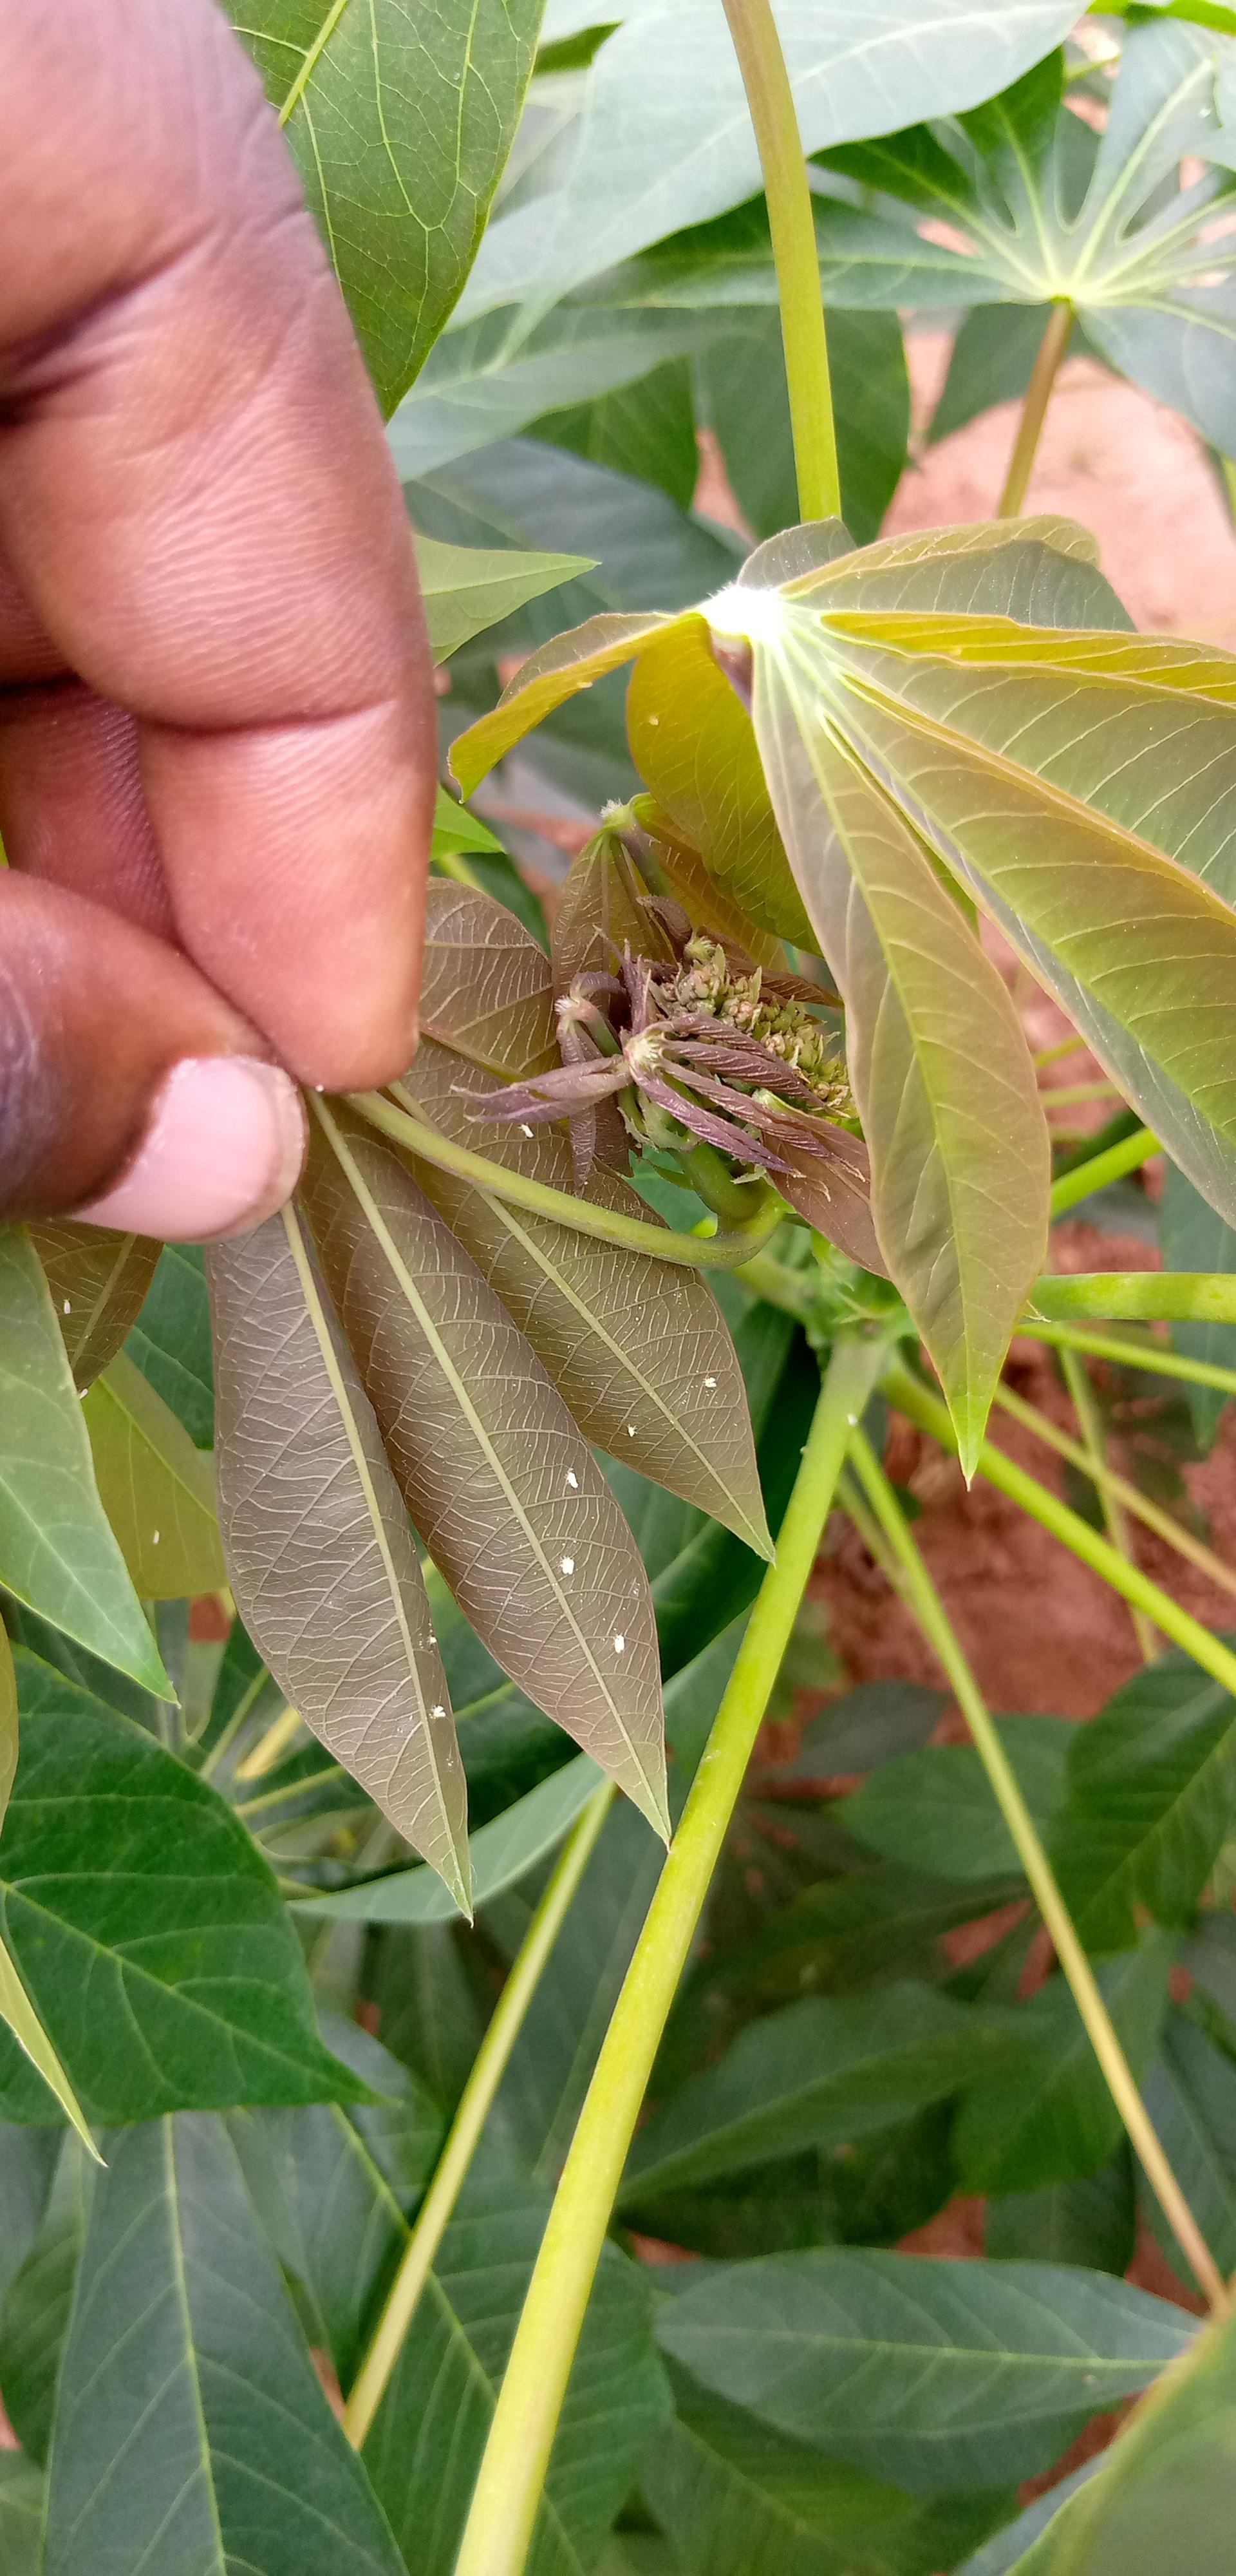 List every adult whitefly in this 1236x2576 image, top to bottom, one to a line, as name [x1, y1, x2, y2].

whitefly [508, 1107, 542, 1155]
whitefly [690, 1363, 728, 1406]
whitefly [612, 1417, 644, 1453]
whitefly [551, 1454, 603, 1499]
whitefly [554, 1546, 595, 1590]
whitefly [420, 1614, 456, 1649]
whitefly [610, 1624, 641, 1669]
whitefly [424, 1692, 458, 1730]